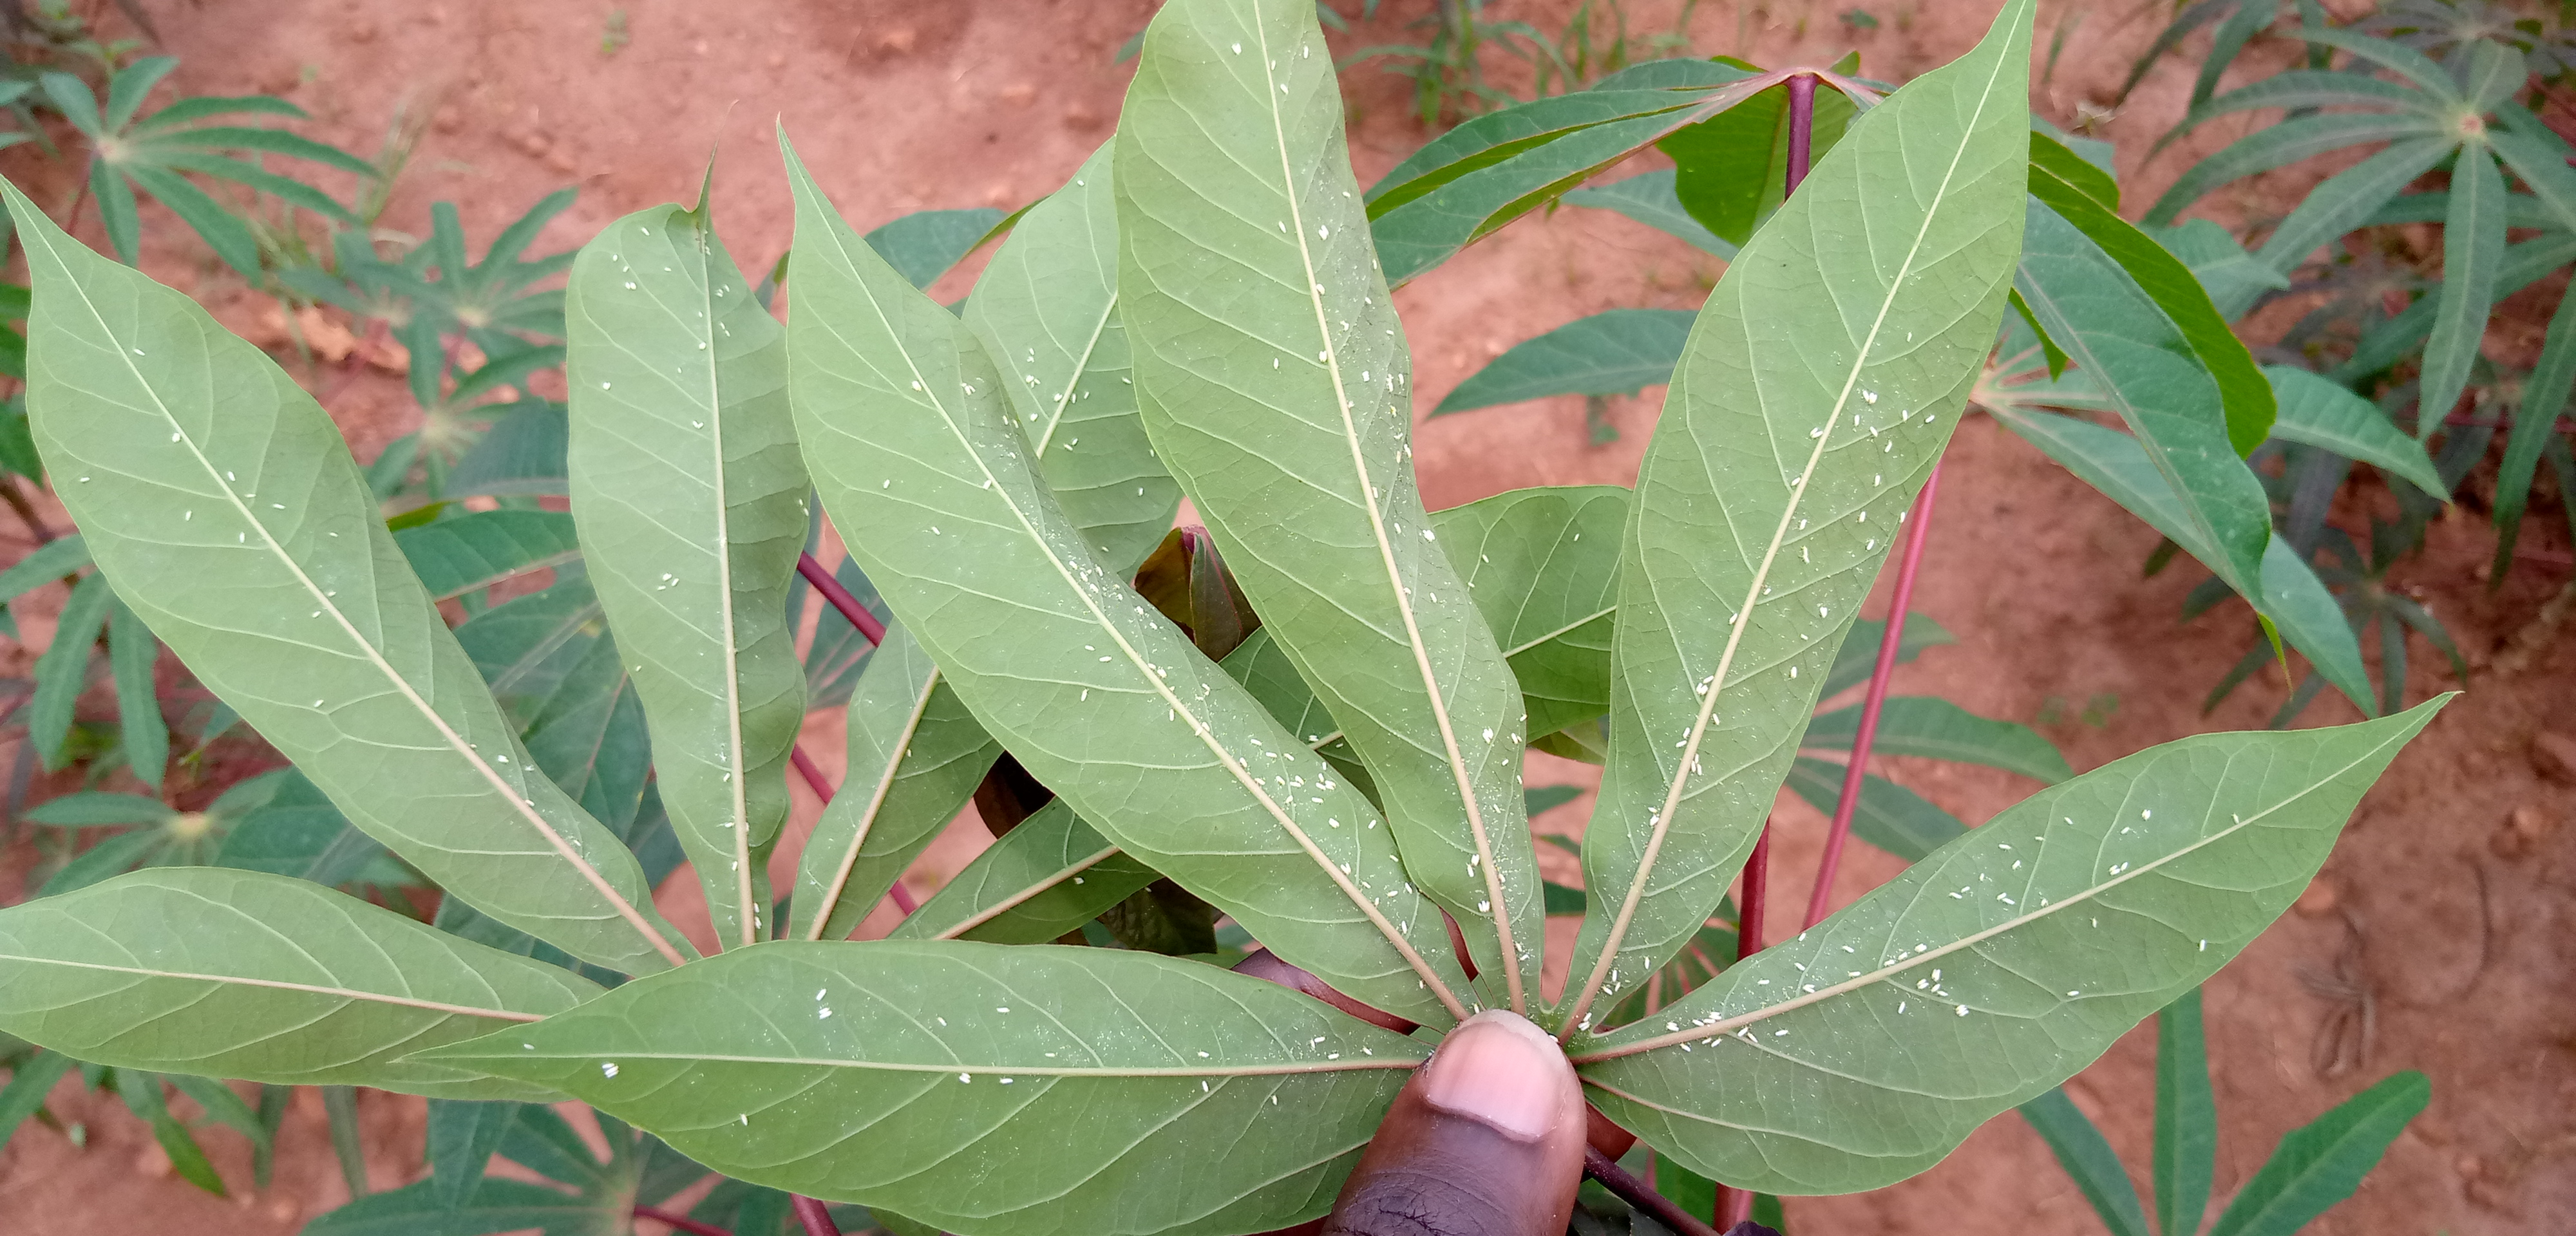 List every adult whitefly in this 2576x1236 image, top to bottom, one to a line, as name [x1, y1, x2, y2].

whitefly [1222, 33, 1251, 60]
whitefly [1289, 41, 1320, 62]
whitefly [1267, 50, 1287, 76]
whitefly [1273, 75, 1298, 104]
whitefly [1336, 185, 1358, 203]
whitefly [1268, 216, 1291, 238]
whitefly [1317, 218, 1335, 248]
whitefly [1313, 223, 1336, 241]
whitefly [1367, 254, 1381, 272]
whitefly [1311, 282, 1328, 297]
whitefly [1361, 295, 1374, 308]
whitefly [1340, 319, 1353, 335]
whitefly [1899, 322, 1917, 353]
whitefly [1378, 323, 1400, 342]
whitefly [1314, 348, 1331, 366]
whitefly [1263, 351, 1281, 376]
whitefly [1358, 364, 1374, 386]
whitefly [1379, 369, 1399, 391]
whitefly [902, 372, 927, 399]
whitefly [1396, 373, 1409, 391]
whitefly [962, 382, 978, 399]
whitefly [1856, 386, 1877, 406]
whitefly [1858, 386, 1880, 409]
whitefly [1342, 398, 1356, 413]
whitefly [1387, 400, 1404, 422]
whitefly [1896, 406, 1913, 426]
whitefly [1846, 409, 1864, 433]
whitefly [999, 411, 1012, 429]
whitefly [1920, 413, 1937, 430]
whitefly [1010, 415, 1021, 433]
whitefly [1867, 421, 1881, 442]
whitefly [1808, 422, 1824, 443]
whitefly [1390, 428, 1406, 443]
whitefly [1880, 434, 1897, 458]
whitefly [1403, 440, 1417, 460]
whitefly [1005, 446, 1022, 464]
whitefly [1394, 448, 1408, 469]
whitefly [1870, 471, 1883, 491]
whitefly [1785, 471, 1806, 491]
whitefly [875, 473, 891, 492]
whitefly [978, 473, 1000, 500]
whitefly [1368, 482, 1382, 503]
whitefly [1856, 508, 1866, 525]
whitefly [1894, 510, 1911, 529]
whitefly [1794, 510, 1811, 537]
whitefly [1390, 516, 1405, 538]
whitefly [926, 520, 945, 541]
whitefly [1420, 525, 1440, 545]
whitefly [1862, 534, 1880, 556]
whitefly [1798, 542, 1821, 567]
whitefly [1065, 554, 1083, 571]
whitefly [1091, 562, 1106, 581]
whitefly [1077, 567, 1090, 585]
whitefly [1083, 580, 1106, 600]
whitefly [1759, 583, 1774, 600]
whitefly [1400, 583, 1417, 601]
whitefly [1426, 588, 1442, 609]
whitefly [1817, 601, 1834, 619]
whitefly [1725, 610, 1746, 631]
whitefly [1798, 628, 1814, 644]
whitefly [1079, 641, 1098, 658]
whitefly [1096, 647, 1117, 670]
whitefly [1147, 659, 1162, 674]
whitefly [1785, 662, 1800, 681]
whitefly [1151, 662, 1168, 683]
whitefly [1700, 669, 1716, 686]
whitefly [1686, 673, 1716, 702]
whitefly [1201, 677, 1215, 704]
whitefly [1693, 679, 1710, 702]
whitefly [1075, 684, 1089, 703]
whitefly [1162, 684, 1179, 703]
whitefly [1160, 700, 1181, 724]
whitefly [1516, 709, 1530, 730]
whitefly [1710, 712, 1723, 730]
whitefly [1201, 714, 1211, 737]
whitefly [1474, 720, 1497, 744]
whitefly [1188, 722, 1207, 742]
whitefly [1678, 724, 1693, 742]
whitefly [1478, 725, 1495, 744]
whitefly [1506, 730, 1522, 749]
whitefly [1246, 734, 1264, 751]
whitefly [1670, 735, 1690, 756]
whitefly [1262, 745, 1280, 763]
whitefly [1688, 746, 1704, 769]
whitefly [1283, 747, 1296, 769]
whitefly [1236, 753, 1251, 769]
whitefly [1495, 753, 1510, 769]
whitefly [1684, 754, 1705, 780]
whitefly [1692, 758, 1705, 778]
whitefly [1314, 759, 1331, 772]
whitefly [1291, 769, 1306, 786]
whitefly [1315, 769, 1327, 786]
whitefly [1268, 770, 1285, 788]
whitefly [1511, 770, 1524, 787]
whitefly [1249, 772, 1267, 789]
whitefly [1322, 777, 1339, 797]
whitefly [1287, 778, 1302, 794]
whitefly [1311, 782, 1327, 794]
whitefly [1282, 792, 1296, 808]
whitefly [1308, 794, 1325, 809]
whitefly [1490, 801, 1503, 815]
whitefly [1646, 801, 1660, 818]
whitefly [2138, 803, 2155, 821]
whitefly [2219, 804, 2248, 835]
whitefly [2060, 808, 2087, 834]
whitefly [1645, 810, 1663, 828]
whitefly [1365, 814, 1378, 831]
whitefly [1323, 814, 1340, 832]
whitefly [2113, 823, 2134, 842]
whitefly [2031, 830, 2051, 849]
whitefly [1996, 837, 2014, 856]
whitefly [1388, 850, 1400, 865]
whitefly [1466, 850, 1486, 868]
whitefly [2117, 850, 2135, 872]
whitefly [2008, 855, 2032, 880]
whitefly [2105, 857, 2122, 881]
whitefly [1340, 858, 1356, 879]
whitefly [1459, 859, 1478, 879]
whitefly [1495, 868, 1510, 887]
whitefly [1976, 872, 1989, 887]
whitefly [1400, 876, 1417, 901]
whitefly [1358, 876, 1374, 893]
whitefly [1960, 880, 1973, 896]
whitefly [1383, 883, 1403, 901]
whitefly [1991, 884, 2010, 906]
whitefly [1942, 888, 1962, 906]
whitefly [1996, 888, 2019, 908]
whitefly [1368, 893, 1383, 910]
whitefly [1469, 893, 1497, 915]
whitefly [2039, 894, 2053, 915]
whitefly [1474, 894, 1494, 917]
whitefly [2088, 913, 2107, 933]
whitefly [1397, 915, 1412, 936]
whitefly [1794, 928, 1812, 943]
whitefly [2181, 931, 2221, 969]
whitefly [1838, 939, 1857, 958]
whitefly [1910, 940, 1929, 954]
whitefly [1511, 942, 1529, 964]
whitefly [1898, 946, 1909, 964]
whitefly [1638, 954, 1653, 973]
whitefly [1791, 957, 1807, 976]
whitefly [1882, 958, 1898, 971]
whitefly [1846, 963, 1868, 982]
whitefly [1927, 966, 1944, 982]
whitefly [1609, 967, 1620, 983]
whitefly [1756, 974, 1775, 990]
whitefly [1408, 975, 1434, 996]
whitefly [1915, 975, 1931, 991]
whitefly [1607, 977, 1624, 995]
whitefly [1927, 980, 1946, 1001]
whitefly [1596, 981, 1615, 999]
whitefly [814, 983, 831, 1007]
whitefly [1799, 983, 1819, 1000]
whitefly [1938, 984, 1953, 1001]
whitefly [2067, 984, 2083, 1006]
whitefly [1468, 992, 1486, 1013]
whitefly [1892, 997, 1909, 1017]
whitefly [1952, 998, 1973, 1021]
whitefly [992, 1000, 1014, 1018]
whitefly [814, 1007, 833, 1021]
whitefly [1708, 1007, 1723, 1024]
whitefly [1578, 1009, 1593, 1025]
whitefly [1688, 1013, 1705, 1034]
whitefly [930, 1014, 952, 1042]
whitefly [1700, 1016, 1716, 1027]
whitefly [1571, 1017, 1590, 1038]
whitefly [1665, 1018, 1682, 1034]
whitefly [1734, 1021, 1751, 1043]
whitefly [1774, 1022, 1791, 1043]
whitefly [1310, 1029, 1334, 1050]
whitefly [1742, 1029, 1759, 1048]
whitefly [1696, 1030, 1714, 1051]
whitefly [1544, 1033, 1562, 1047]
whitefly [1705, 1036, 1725, 1053]
whitefly [1675, 1038, 1690, 1054]
whitefly [1361, 1039, 1379, 1063]
whitefly [516, 1040, 544, 1059]
whitefly [1190, 1040, 1215, 1061]
whitefly [1325, 1045, 1340, 1069]
whitefly [1042, 1048, 1065, 1067]
whitefly [589, 1060, 624, 1085]
whitefly [958, 1066, 974, 1087]
whitefly [1193, 1071, 1213, 1098]
whitefly [998, 1072, 1021, 1091]
whitefly [1265, 1087, 1280, 1110]
whitefly [735, 1107, 750, 1129]